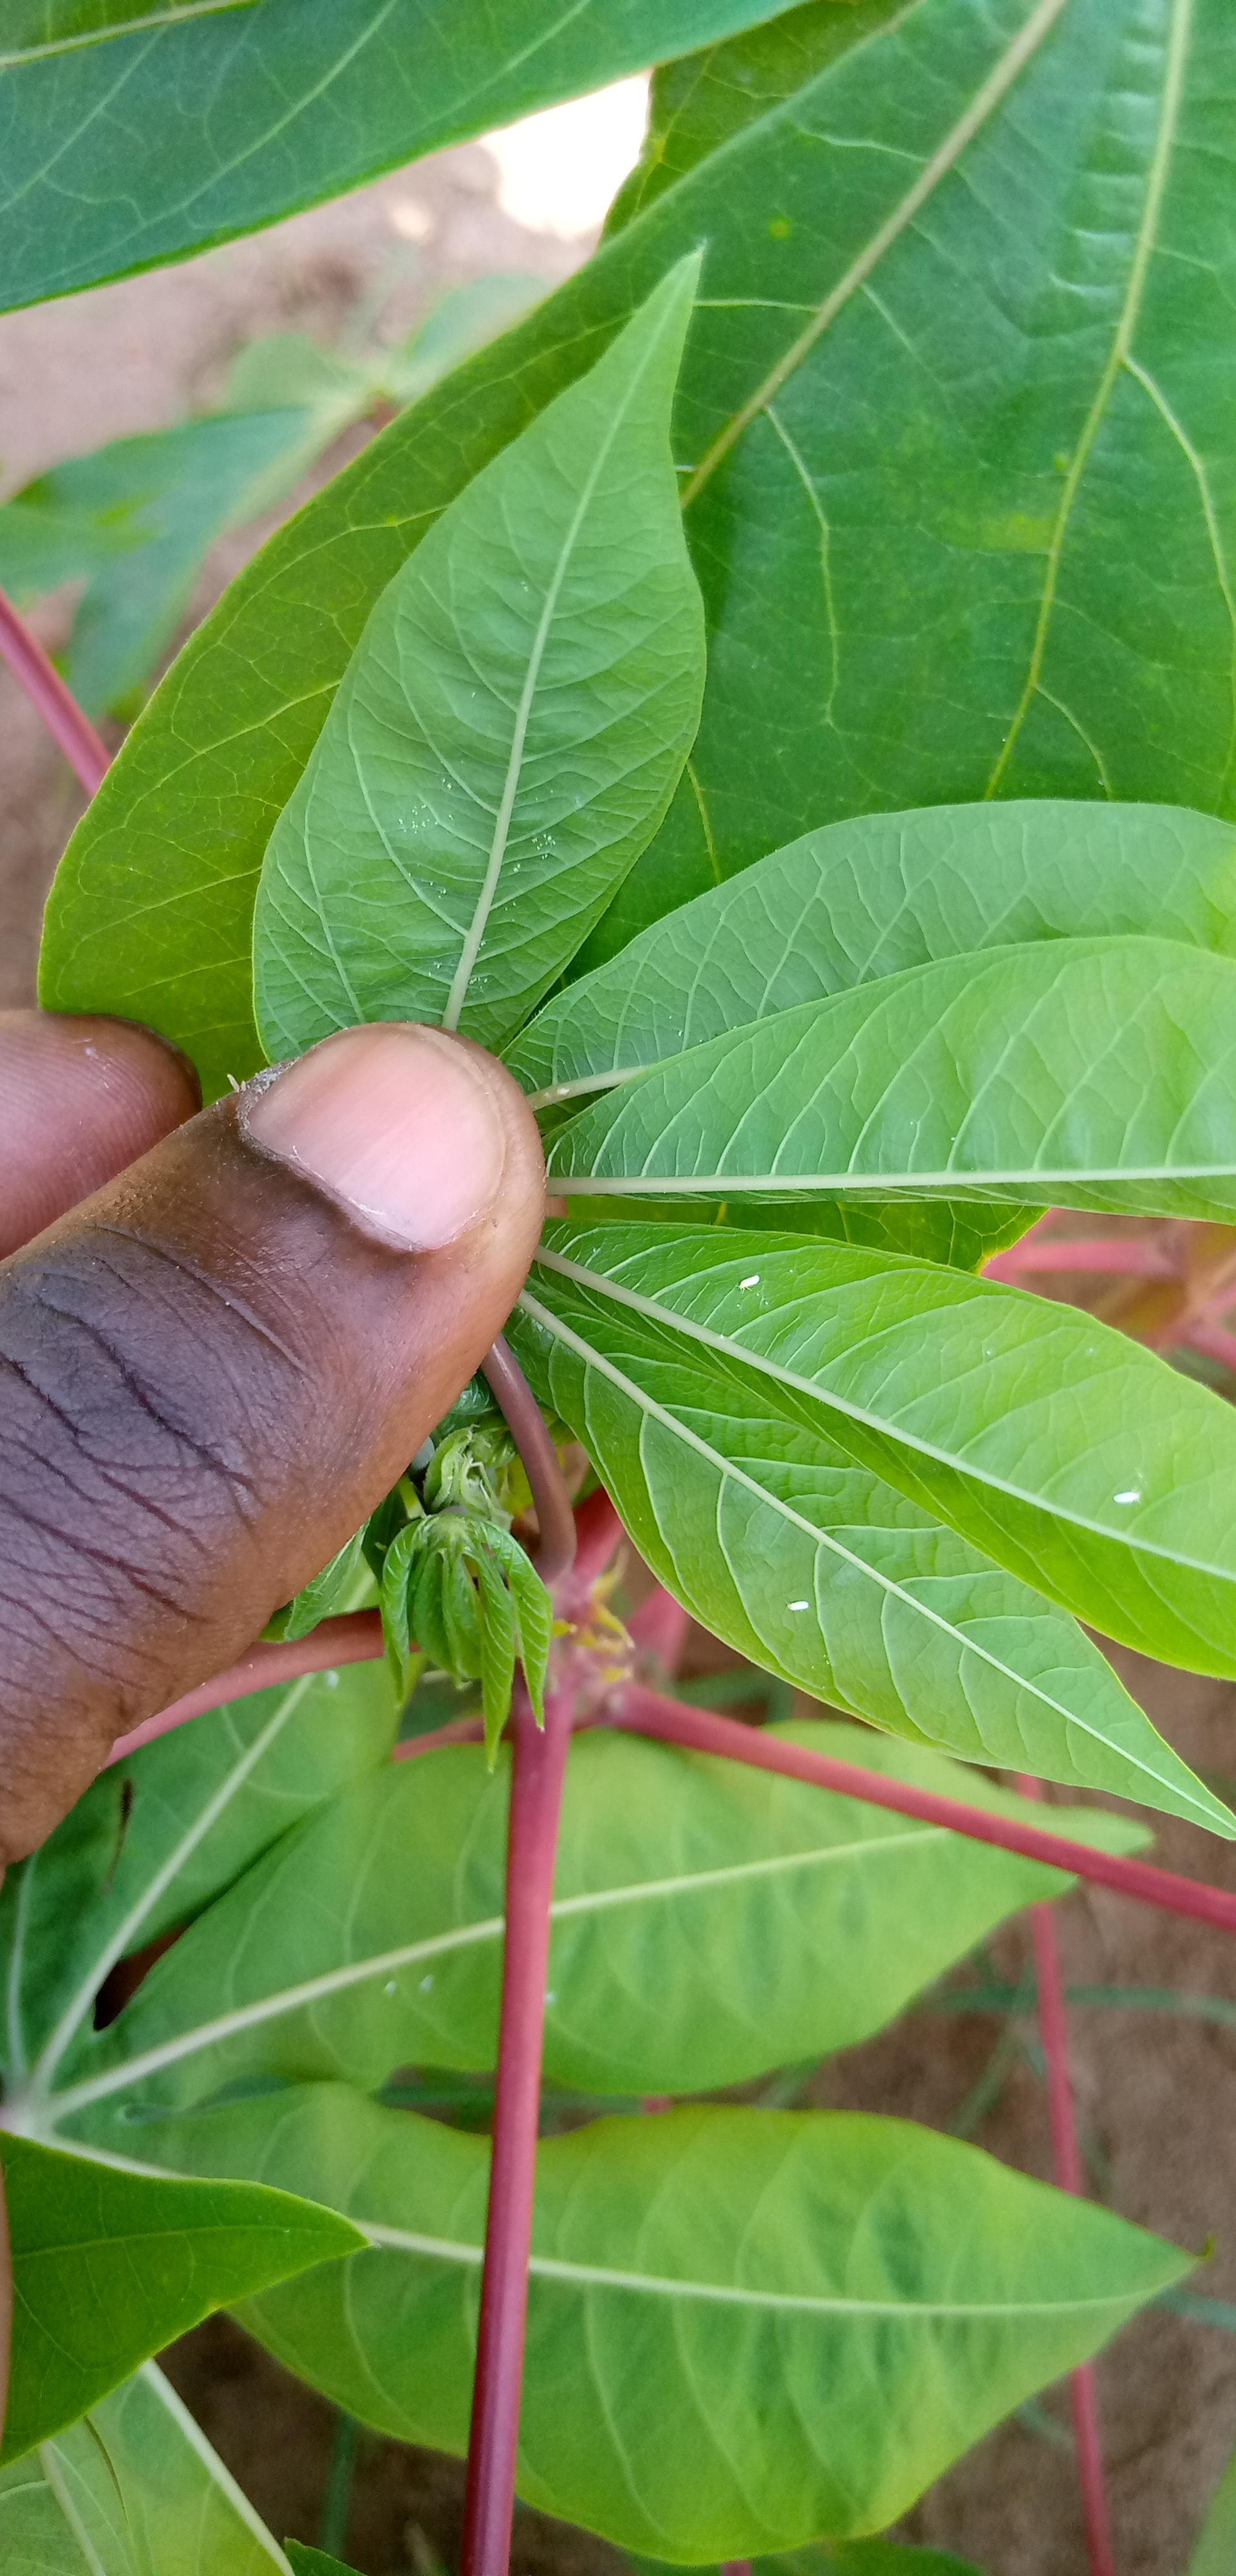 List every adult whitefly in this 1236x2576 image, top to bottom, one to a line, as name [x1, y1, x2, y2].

whitefly [736, 1273, 762, 1291]
whitefly [1110, 1488, 1144, 1507]
whitefly [784, 1598, 812, 1613]